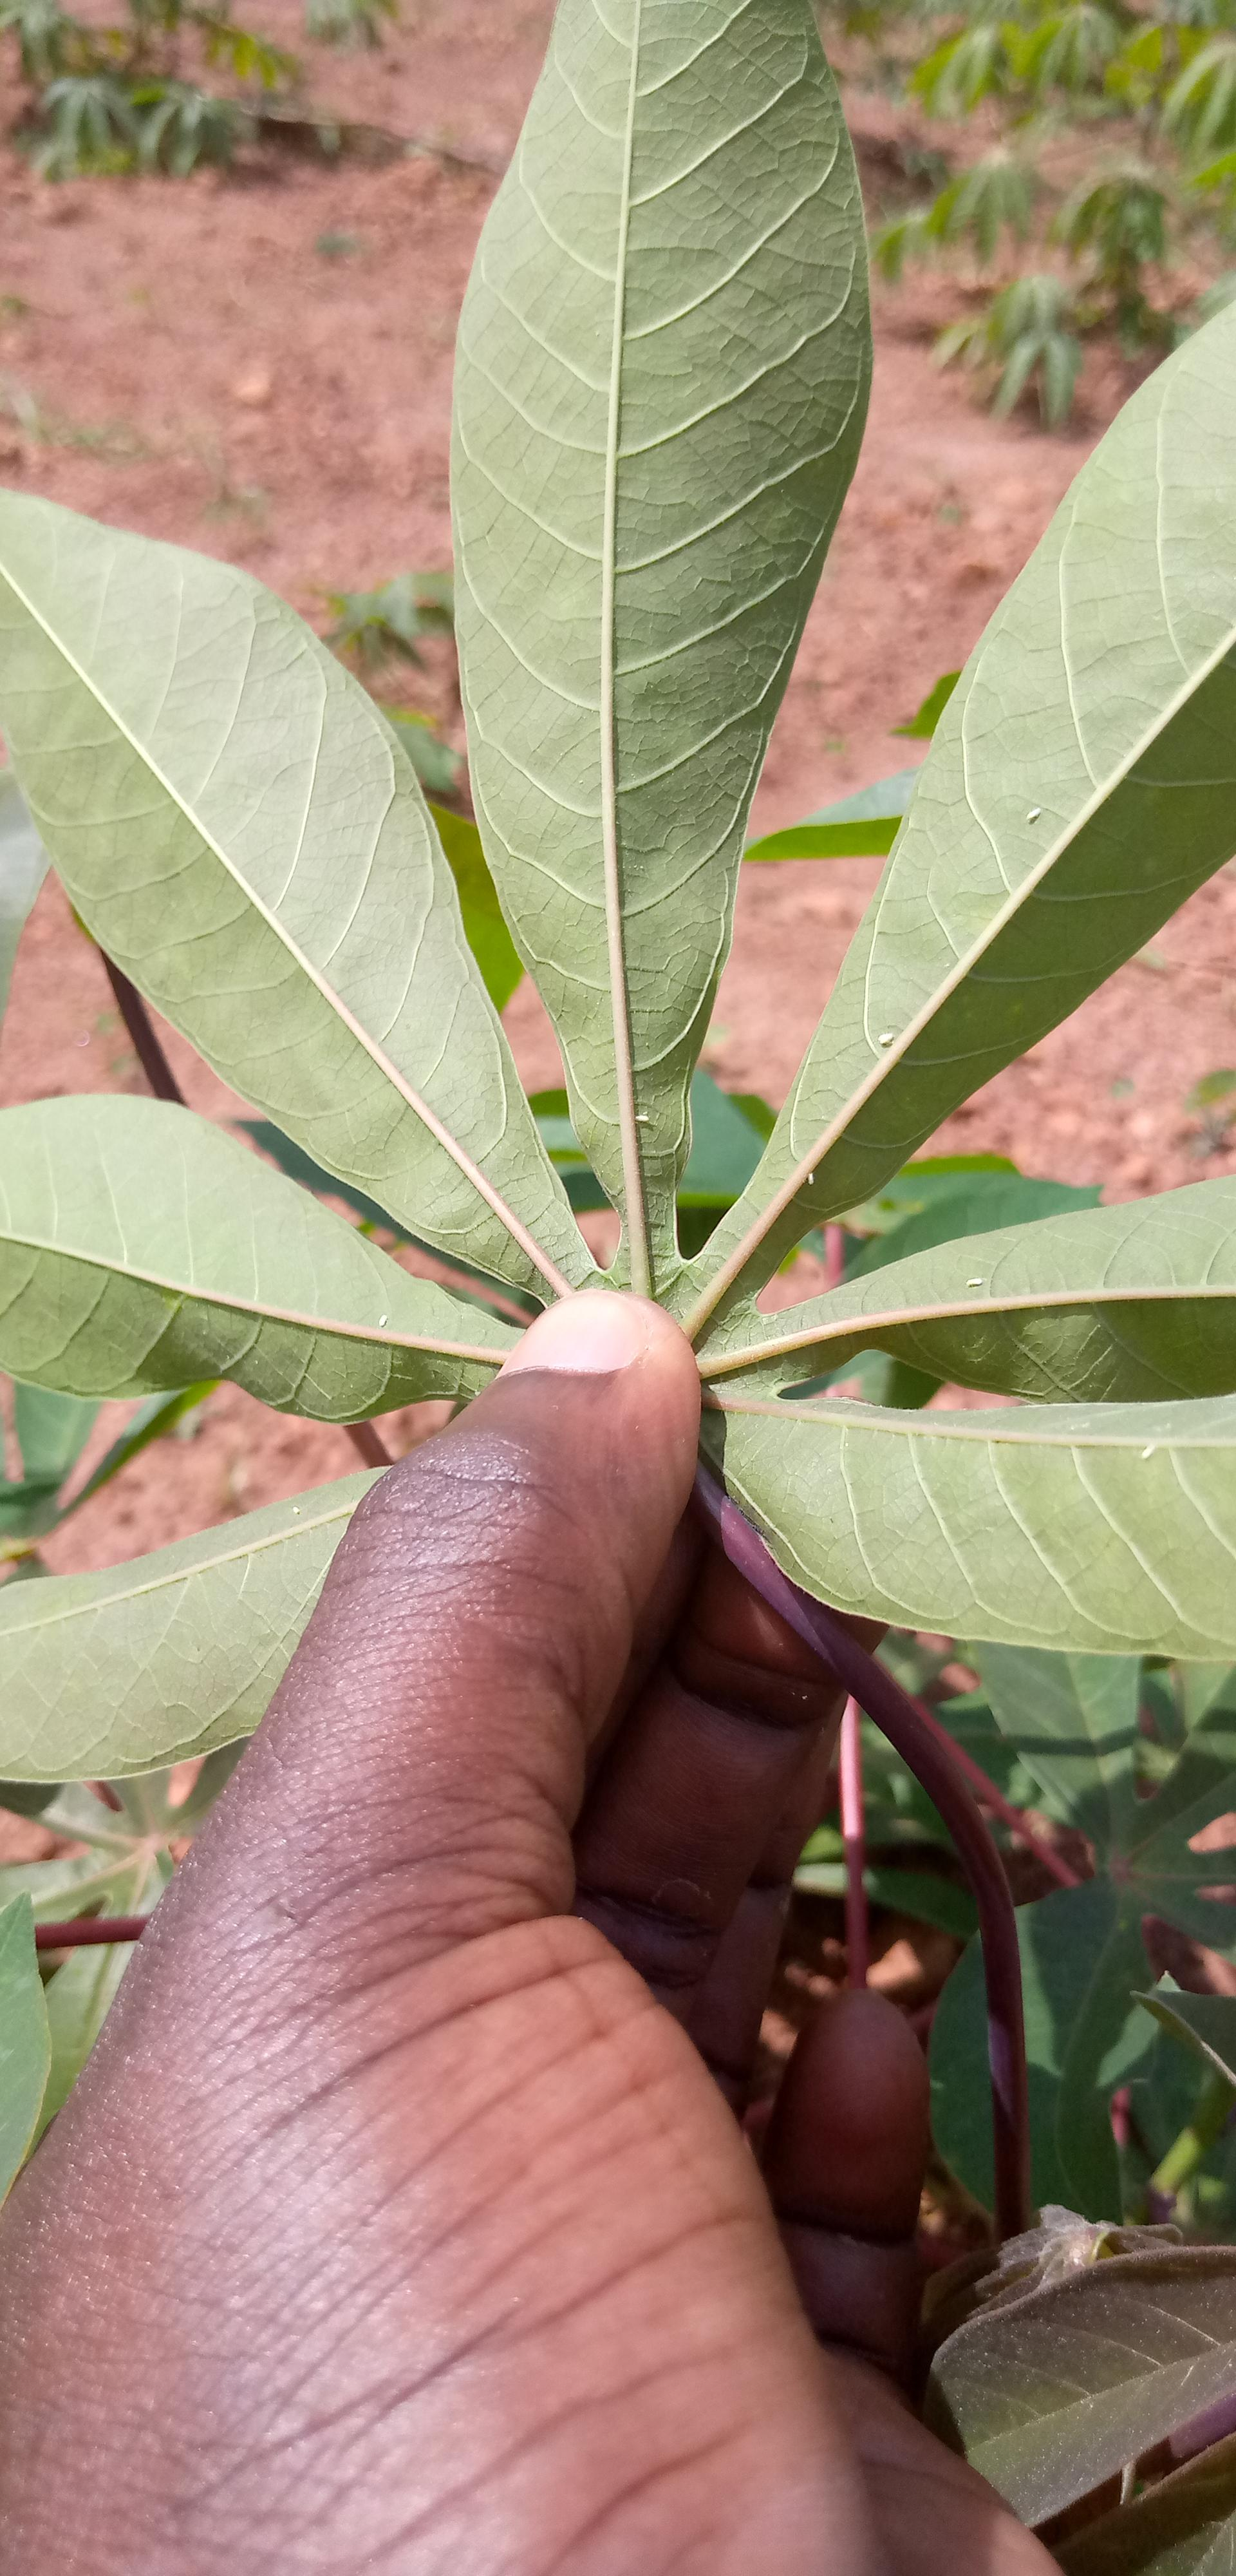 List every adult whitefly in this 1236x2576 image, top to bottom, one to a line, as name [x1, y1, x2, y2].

whitefly [1025, 806, 1042, 823]
whitefly [876, 1030, 897, 1046]
whitefly [634, 1112, 650, 1125]
whitefly [807, 1169, 816, 1187]
whitefly [965, 1276, 982, 1289]
whitefly [377, 1312, 390, 1329]
whitefly [1139, 1444, 1157, 1459]
whitefly [291, 1504, 301, 1515]